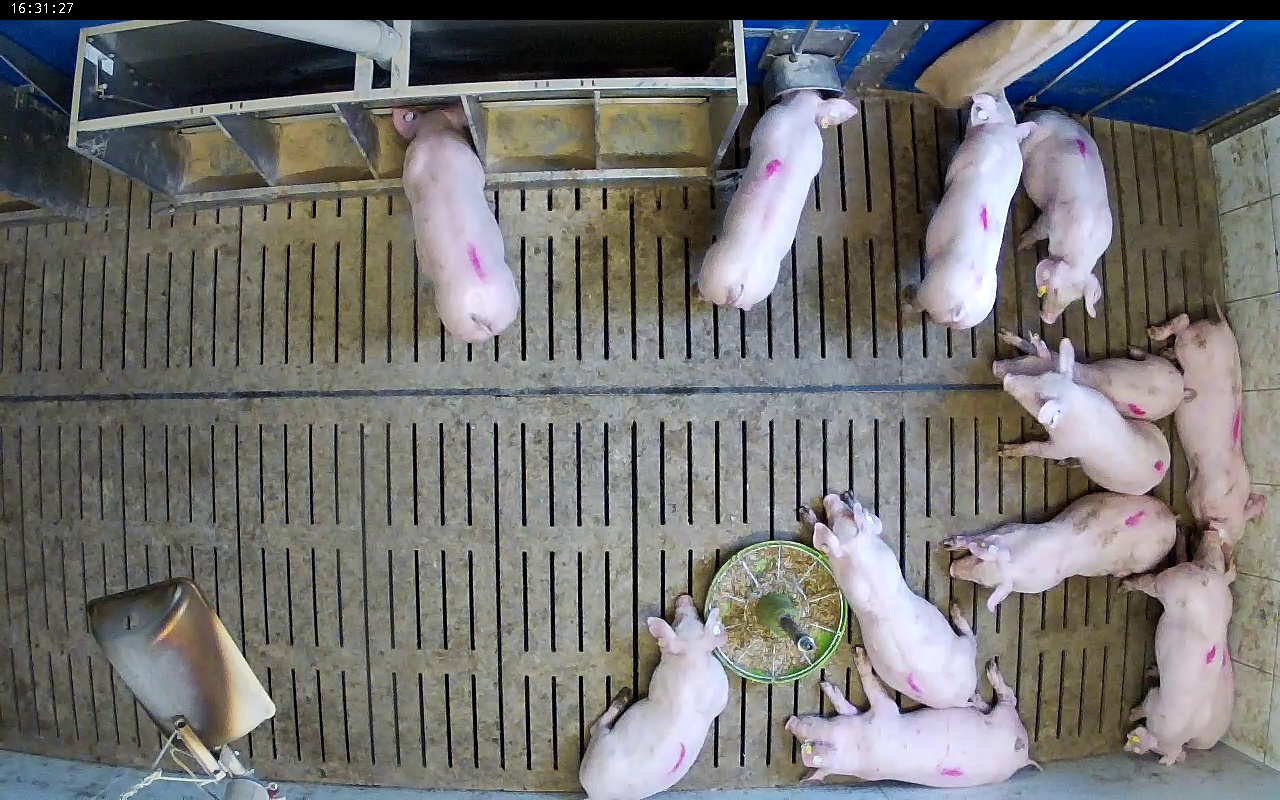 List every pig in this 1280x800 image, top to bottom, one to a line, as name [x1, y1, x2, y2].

pig [906, 85, 1038, 331]
pig [693, 89, 858, 312]
pig [390, 104, 519, 343]
pig [1018, 107, 1114, 327]
pig [1147, 290, 1265, 561]
pig [990, 328, 1195, 421]
pig [997, 337, 1173, 497]
pig [797, 486, 980, 709]
pig [944, 492, 1182, 612]
pig [1147, 528, 1238, 751]
pig [1114, 561, 1225, 768]
pig [581, 594, 733, 799]
pig [780, 645, 1045, 789]